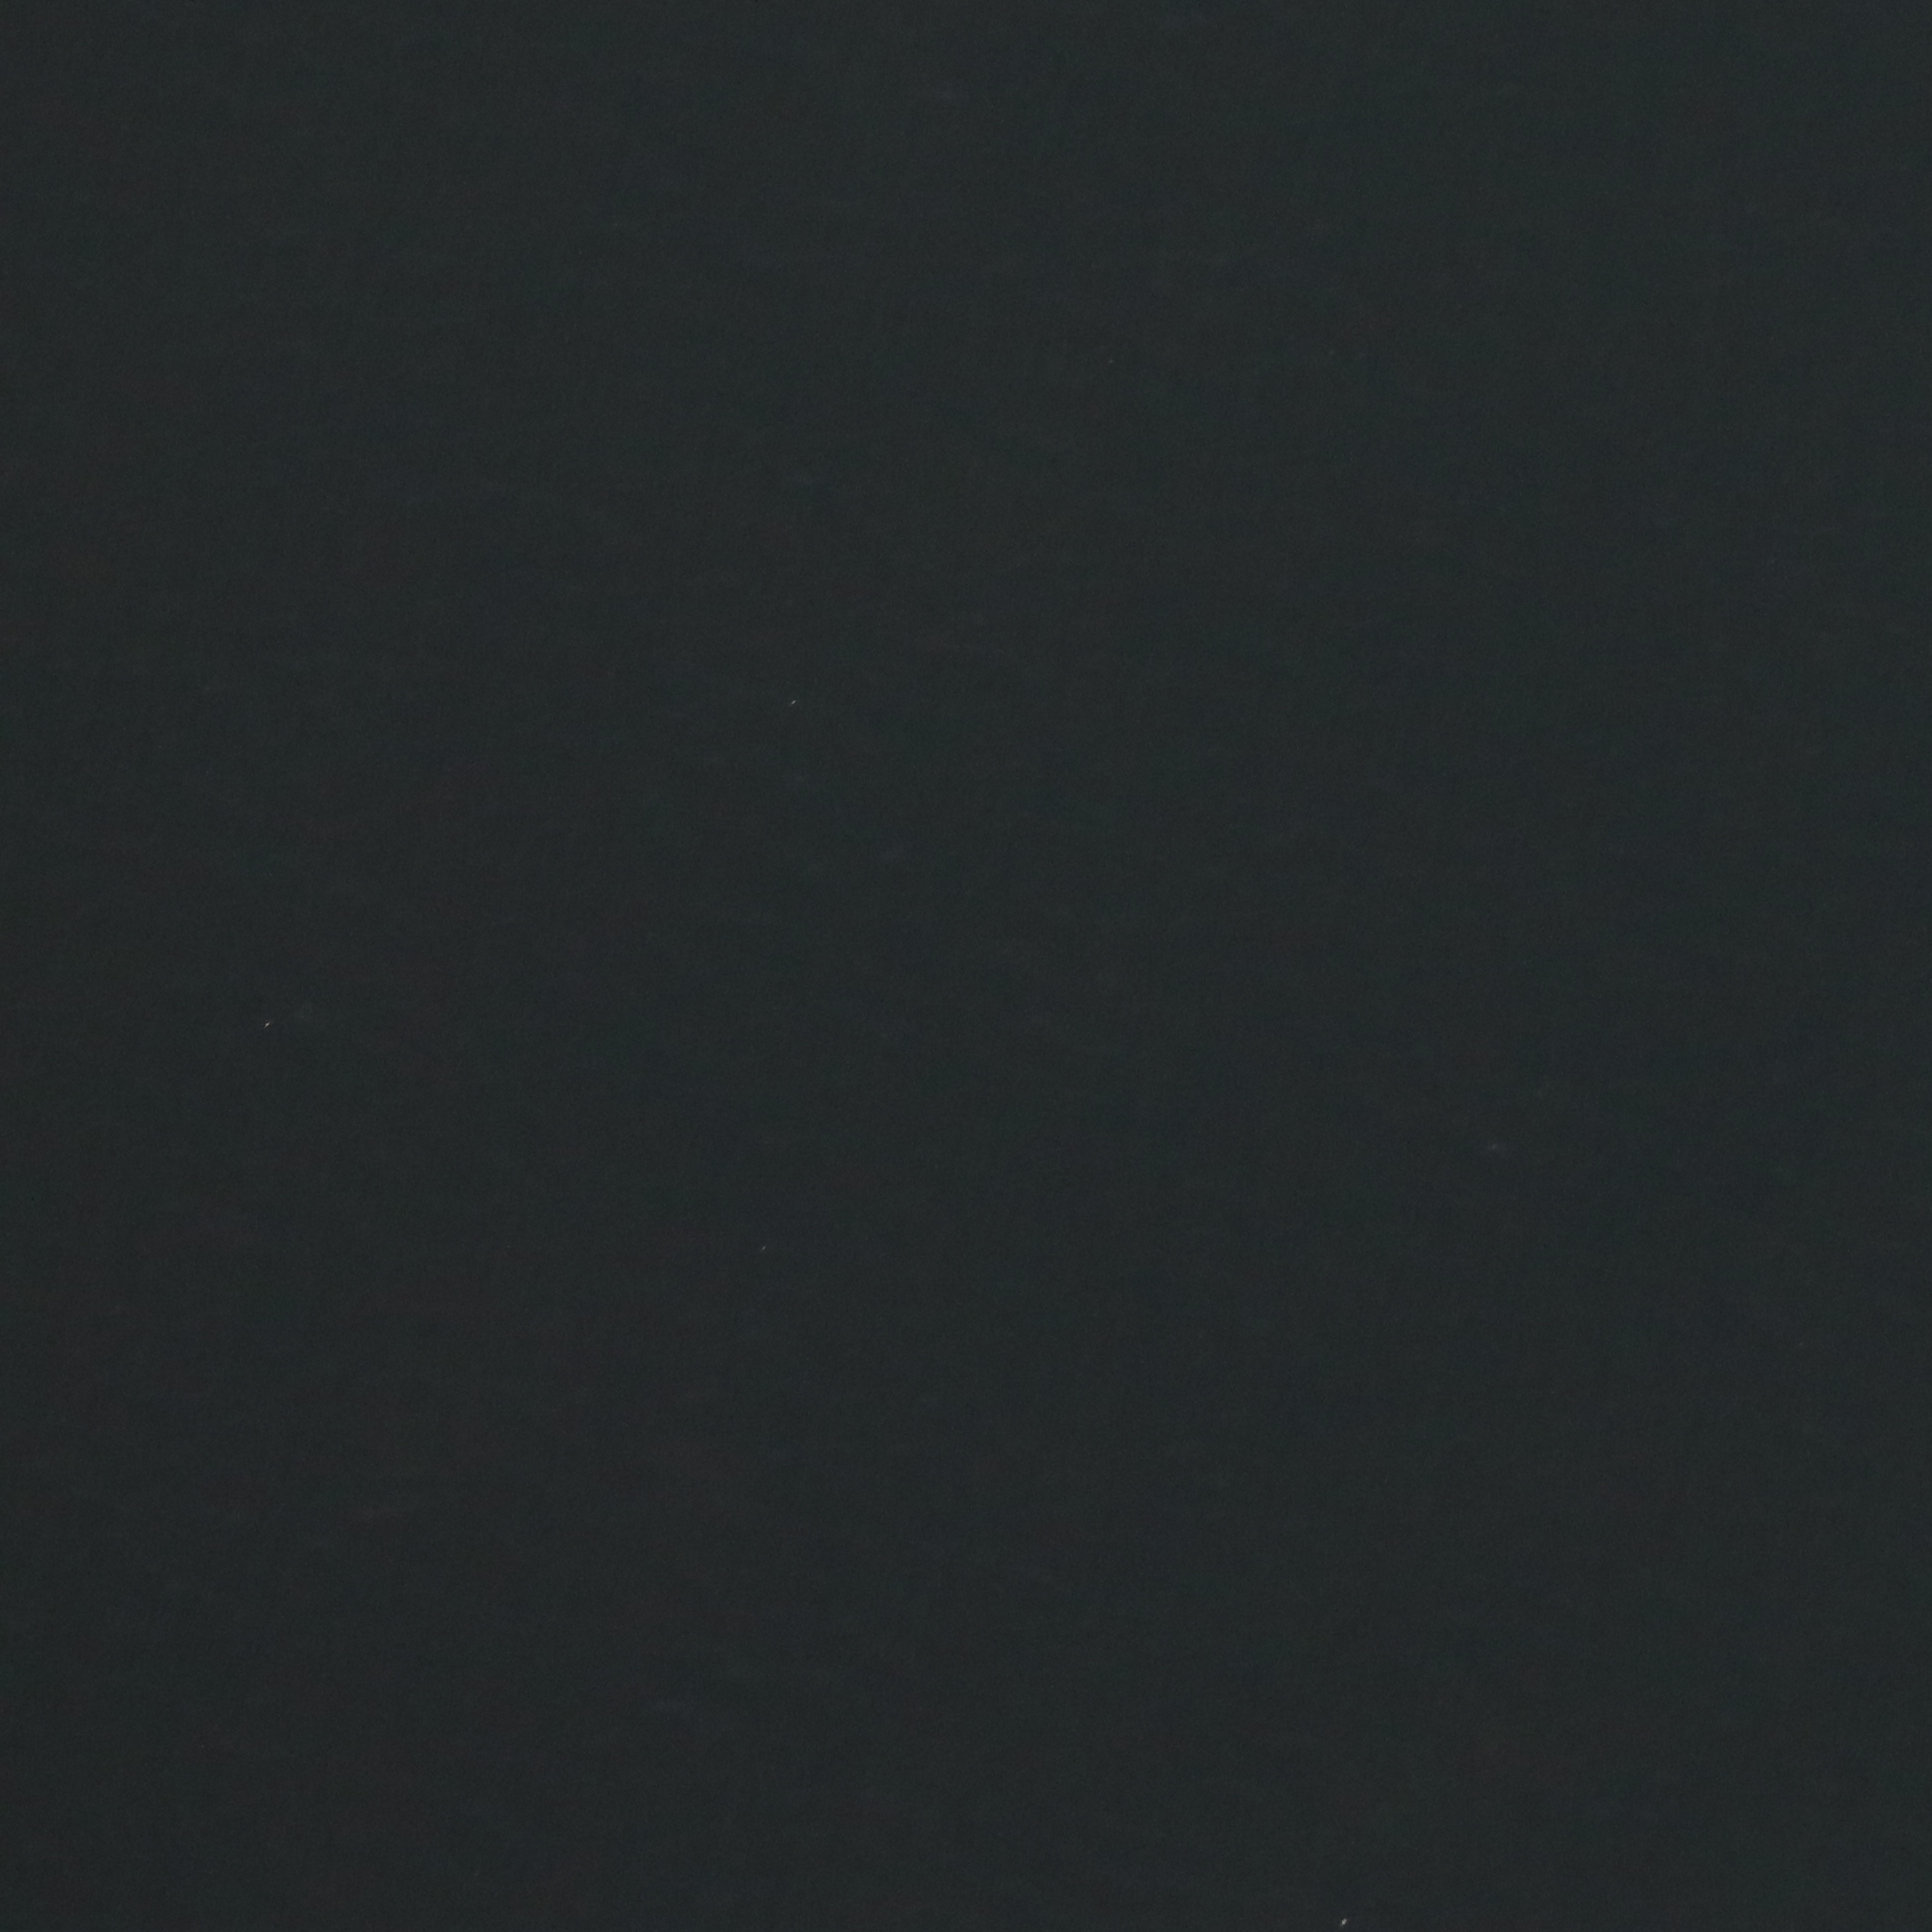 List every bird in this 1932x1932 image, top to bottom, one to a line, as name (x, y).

None